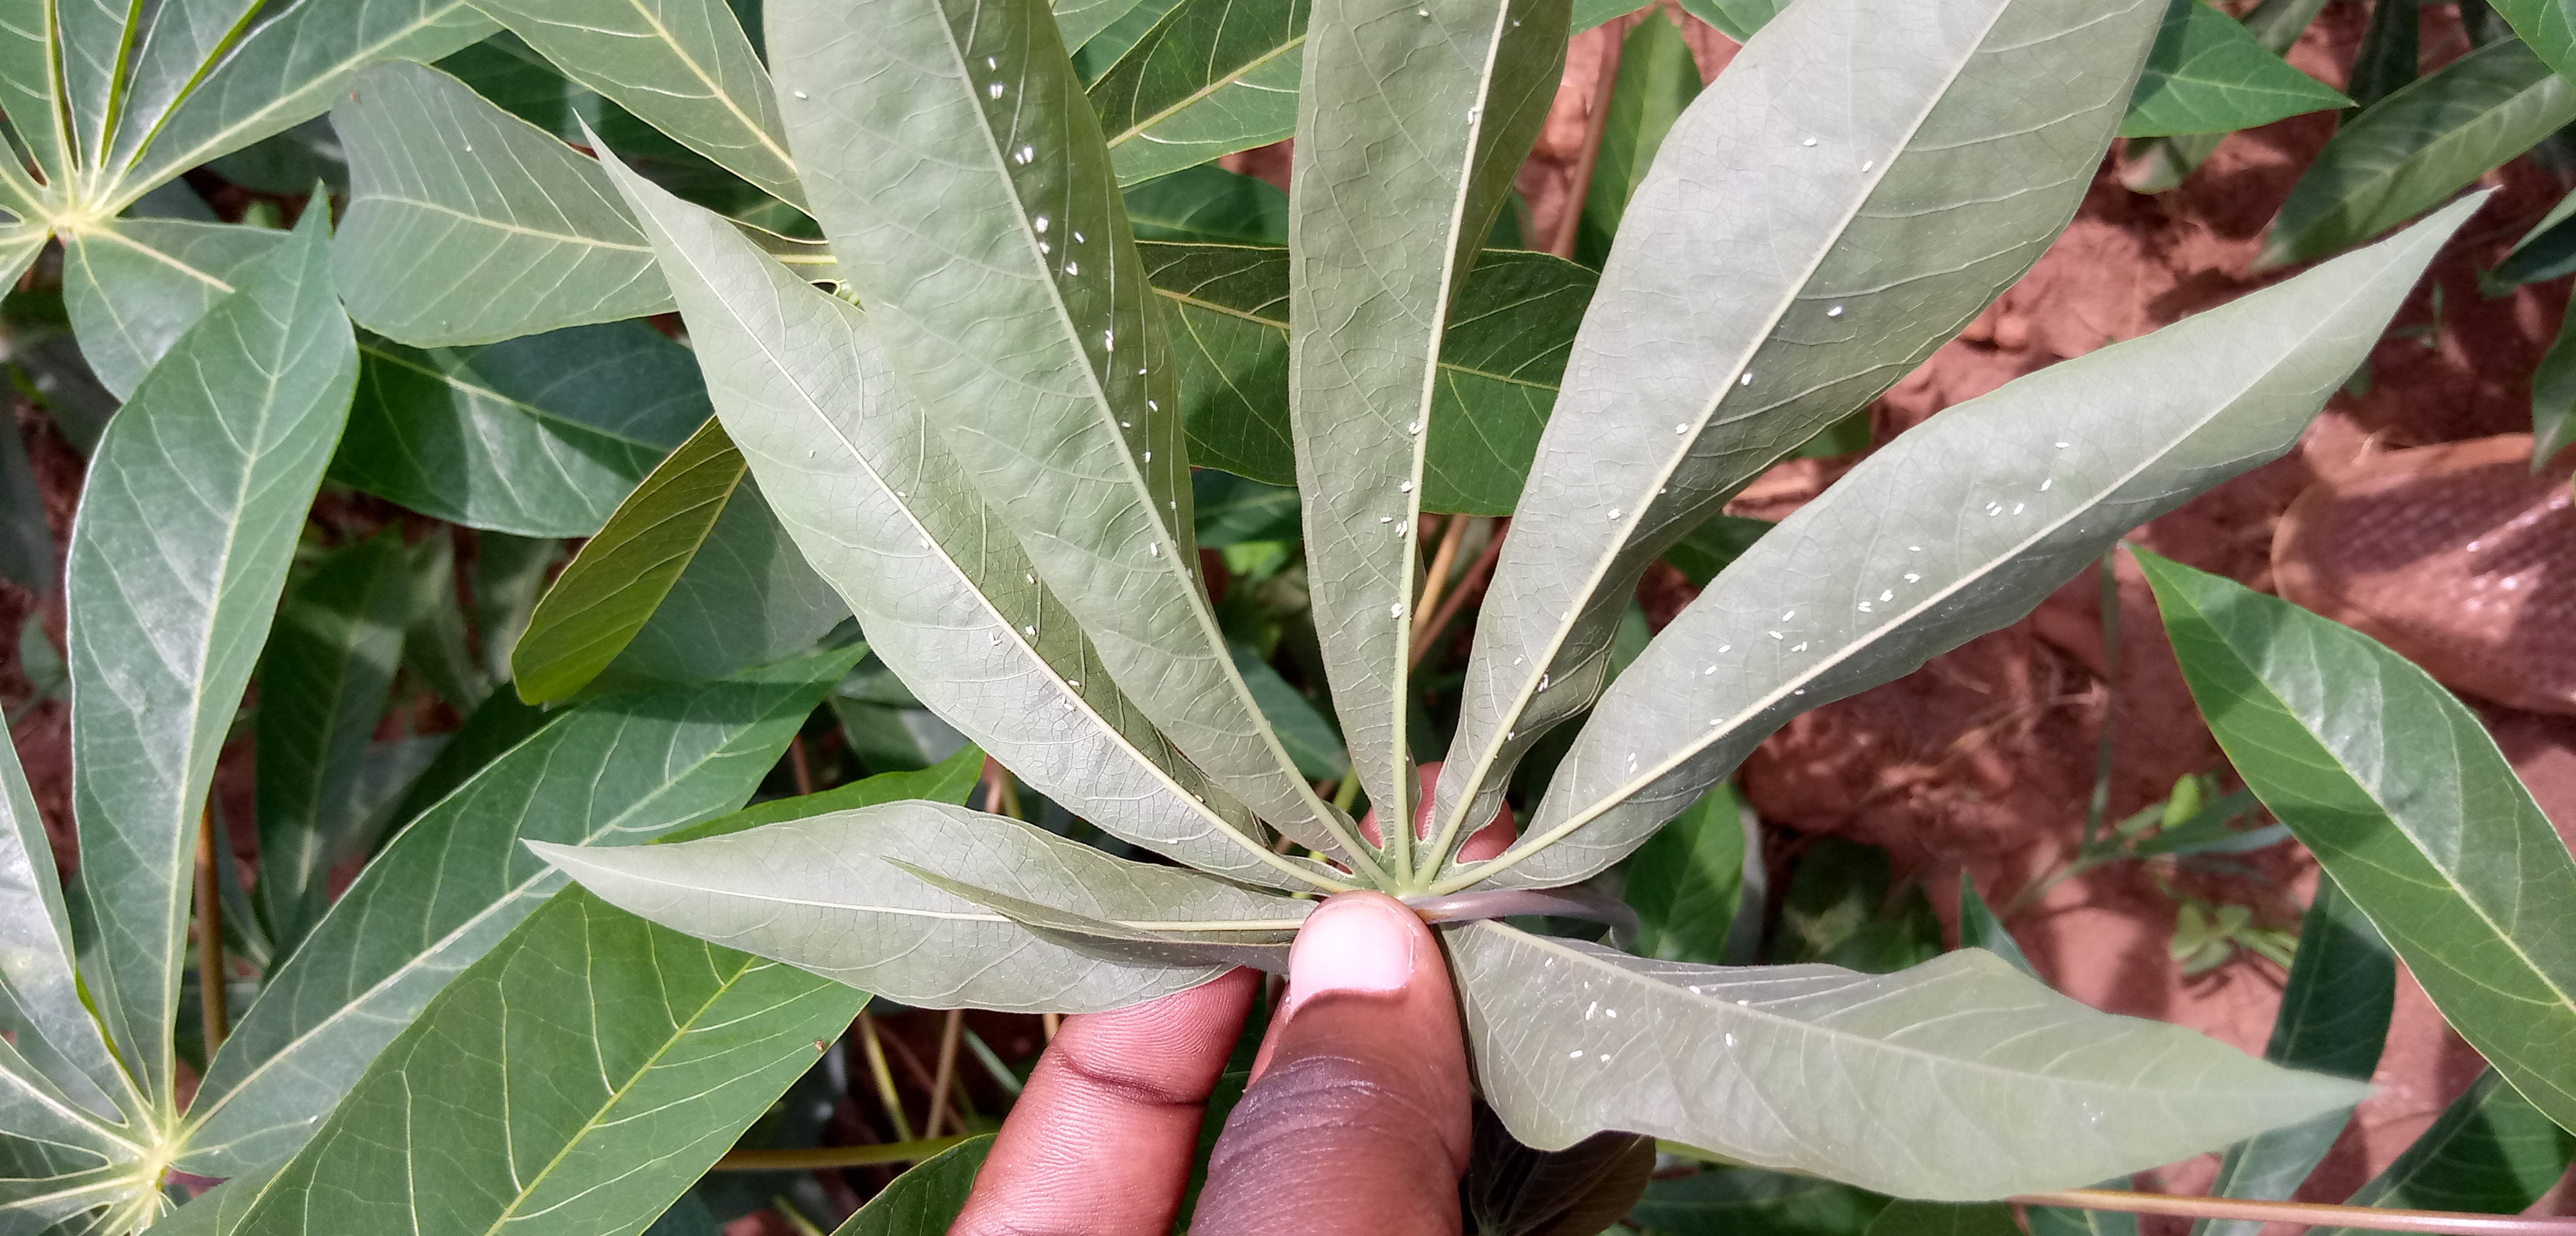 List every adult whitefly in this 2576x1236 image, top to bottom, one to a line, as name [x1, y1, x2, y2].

whitefly [1417, 8, 1432, 21]
whitefly [1510, 20, 1524, 31]
whitefly [987, 56, 999, 72]
whitefly [990, 83, 996, 102]
whitefly [996, 83, 1004, 101]
whitefly [793, 89, 809, 100]
whitefly [1469, 105, 1482, 113]
whitefly [1466, 109, 1475, 126]
whitefly [1800, 135, 1818, 148]
whitefly [1025, 145, 1036, 165]
whitefly [1014, 153, 1025, 166]
whitefly [1861, 158, 1875, 176]
whitefly [1036, 216, 1043, 233]
whitefly [1043, 217, 1050, 234]
whitefly [1074, 230, 1088, 246]
whitefly [1037, 241, 1054, 255]
whitefly [1071, 259, 1079, 270]
whitefly [1063, 265, 1077, 278]
whitefly [1826, 305, 1844, 319]
whitefly [1105, 329, 1115, 341]
whitefly [1105, 337, 1115, 353]
whitefly [1137, 367, 1150, 377]
whitefly [1744, 371, 1752, 388]
whitefly [1740, 373, 1747, 384]
whitefly [1147, 398, 1159, 415]
whitefly [1119, 419, 1132, 429]
whitefly [1408, 420, 1416, 433]
whitefly [1675, 422, 1687, 431]
whitefly [1410, 424, 1424, 436]
whitefly [1676, 425, 1689, 436]
whitefly [2052, 438, 2074, 451]
whitefly [806, 447, 817, 460]
whitefly [1142, 448, 1154, 467]
whitefly [2038, 476, 2052, 494]
whitefly [1400, 480, 1411, 488]
whitefly [1402, 483, 1415, 494]
whitefly [896, 489, 908, 498]
whitefly [1168, 498, 1178, 514]
whitefly [1984, 500, 1997, 511]
whitefly [2012, 501, 2026, 517]
whitefly [1989, 505, 2002, 518]
whitefly [1607, 507, 1620, 516]
whitefly [1609, 512, 1622, 521]
whitefly [1378, 514, 1395, 524]
whitefly [1402, 520, 1408, 530]
whitefly [1394, 522, 1402, 536]
whitefly [1398, 527, 1406, 539]
whitefly [918, 537, 932, 552]
whitefly [1149, 540, 1159, 557]
whitefly [1907, 543, 1924, 554]
whitefly [1186, 567, 1195, 580]
whitefly [1025, 570, 1036, 586]
whitefly [1902, 572, 1919, 579]
whitefly [1908, 576, 1920, 585]
whitefly [1879, 588, 1891, 601]
whitefly [1884, 593, 1895, 603]
whitefly [1857, 600, 1871, 607]
whitefly [1390, 601, 1400, 610]
whitefly [1392, 603, 1403, 614]
whitefly [1856, 606, 1872, 614]
whitefly [1780, 608, 1797, 624]
whitefly [1391, 609, 1404, 619]
whitefly [1559, 609, 1569, 622]
whitefly [1028, 624, 1037, 637]
whitefly [1025, 625, 1032, 637]
whitefly [1766, 628, 1784, 642]
whitefly [987, 629, 996, 642]
whitefly [990, 639, 1002, 648]
whitefly [1800, 640, 1808, 654]
whitefly [1716, 642, 1734, 655]
whitefly [1789, 644, 1803, 654]
whitefly [1513, 655, 1524, 667]
whitefly [1703, 664, 1718, 677]
whitefly [1543, 674, 1549, 691]
whitefly [1066, 679, 1083, 688]
whitefly [1537, 681, 1544, 693]
whitefly [1793, 687, 1806, 697]
whitefly [1060, 693, 1067, 704]
whitefly [1063, 702, 1076, 713]
whitefly [1708, 717, 1726, 727]
whitefly [1506, 731, 1512, 742]
whitefly [1627, 751, 1637, 763]
whitefly [1627, 760, 1638, 775]
whitefly [1193, 792, 1206, 805]
whitefly [1164, 838, 1180, 845]
whitefly [1542, 955, 1556, 969]
whitefly [1582, 979, 1591, 991]
whitefly [1687, 982, 1702, 996]
whitefly [1734, 998, 1750, 1007]
whitefly [1589, 1000, 1598, 1013]
whitefly [1604, 1006, 1618, 1020]
whitefly [1584, 1009, 1591, 1022]
whitefly [1724, 1030, 1735, 1049]
whitefly [1567, 1049, 1585, 1059]
whitefly [1598, 1051, 1613, 1064]